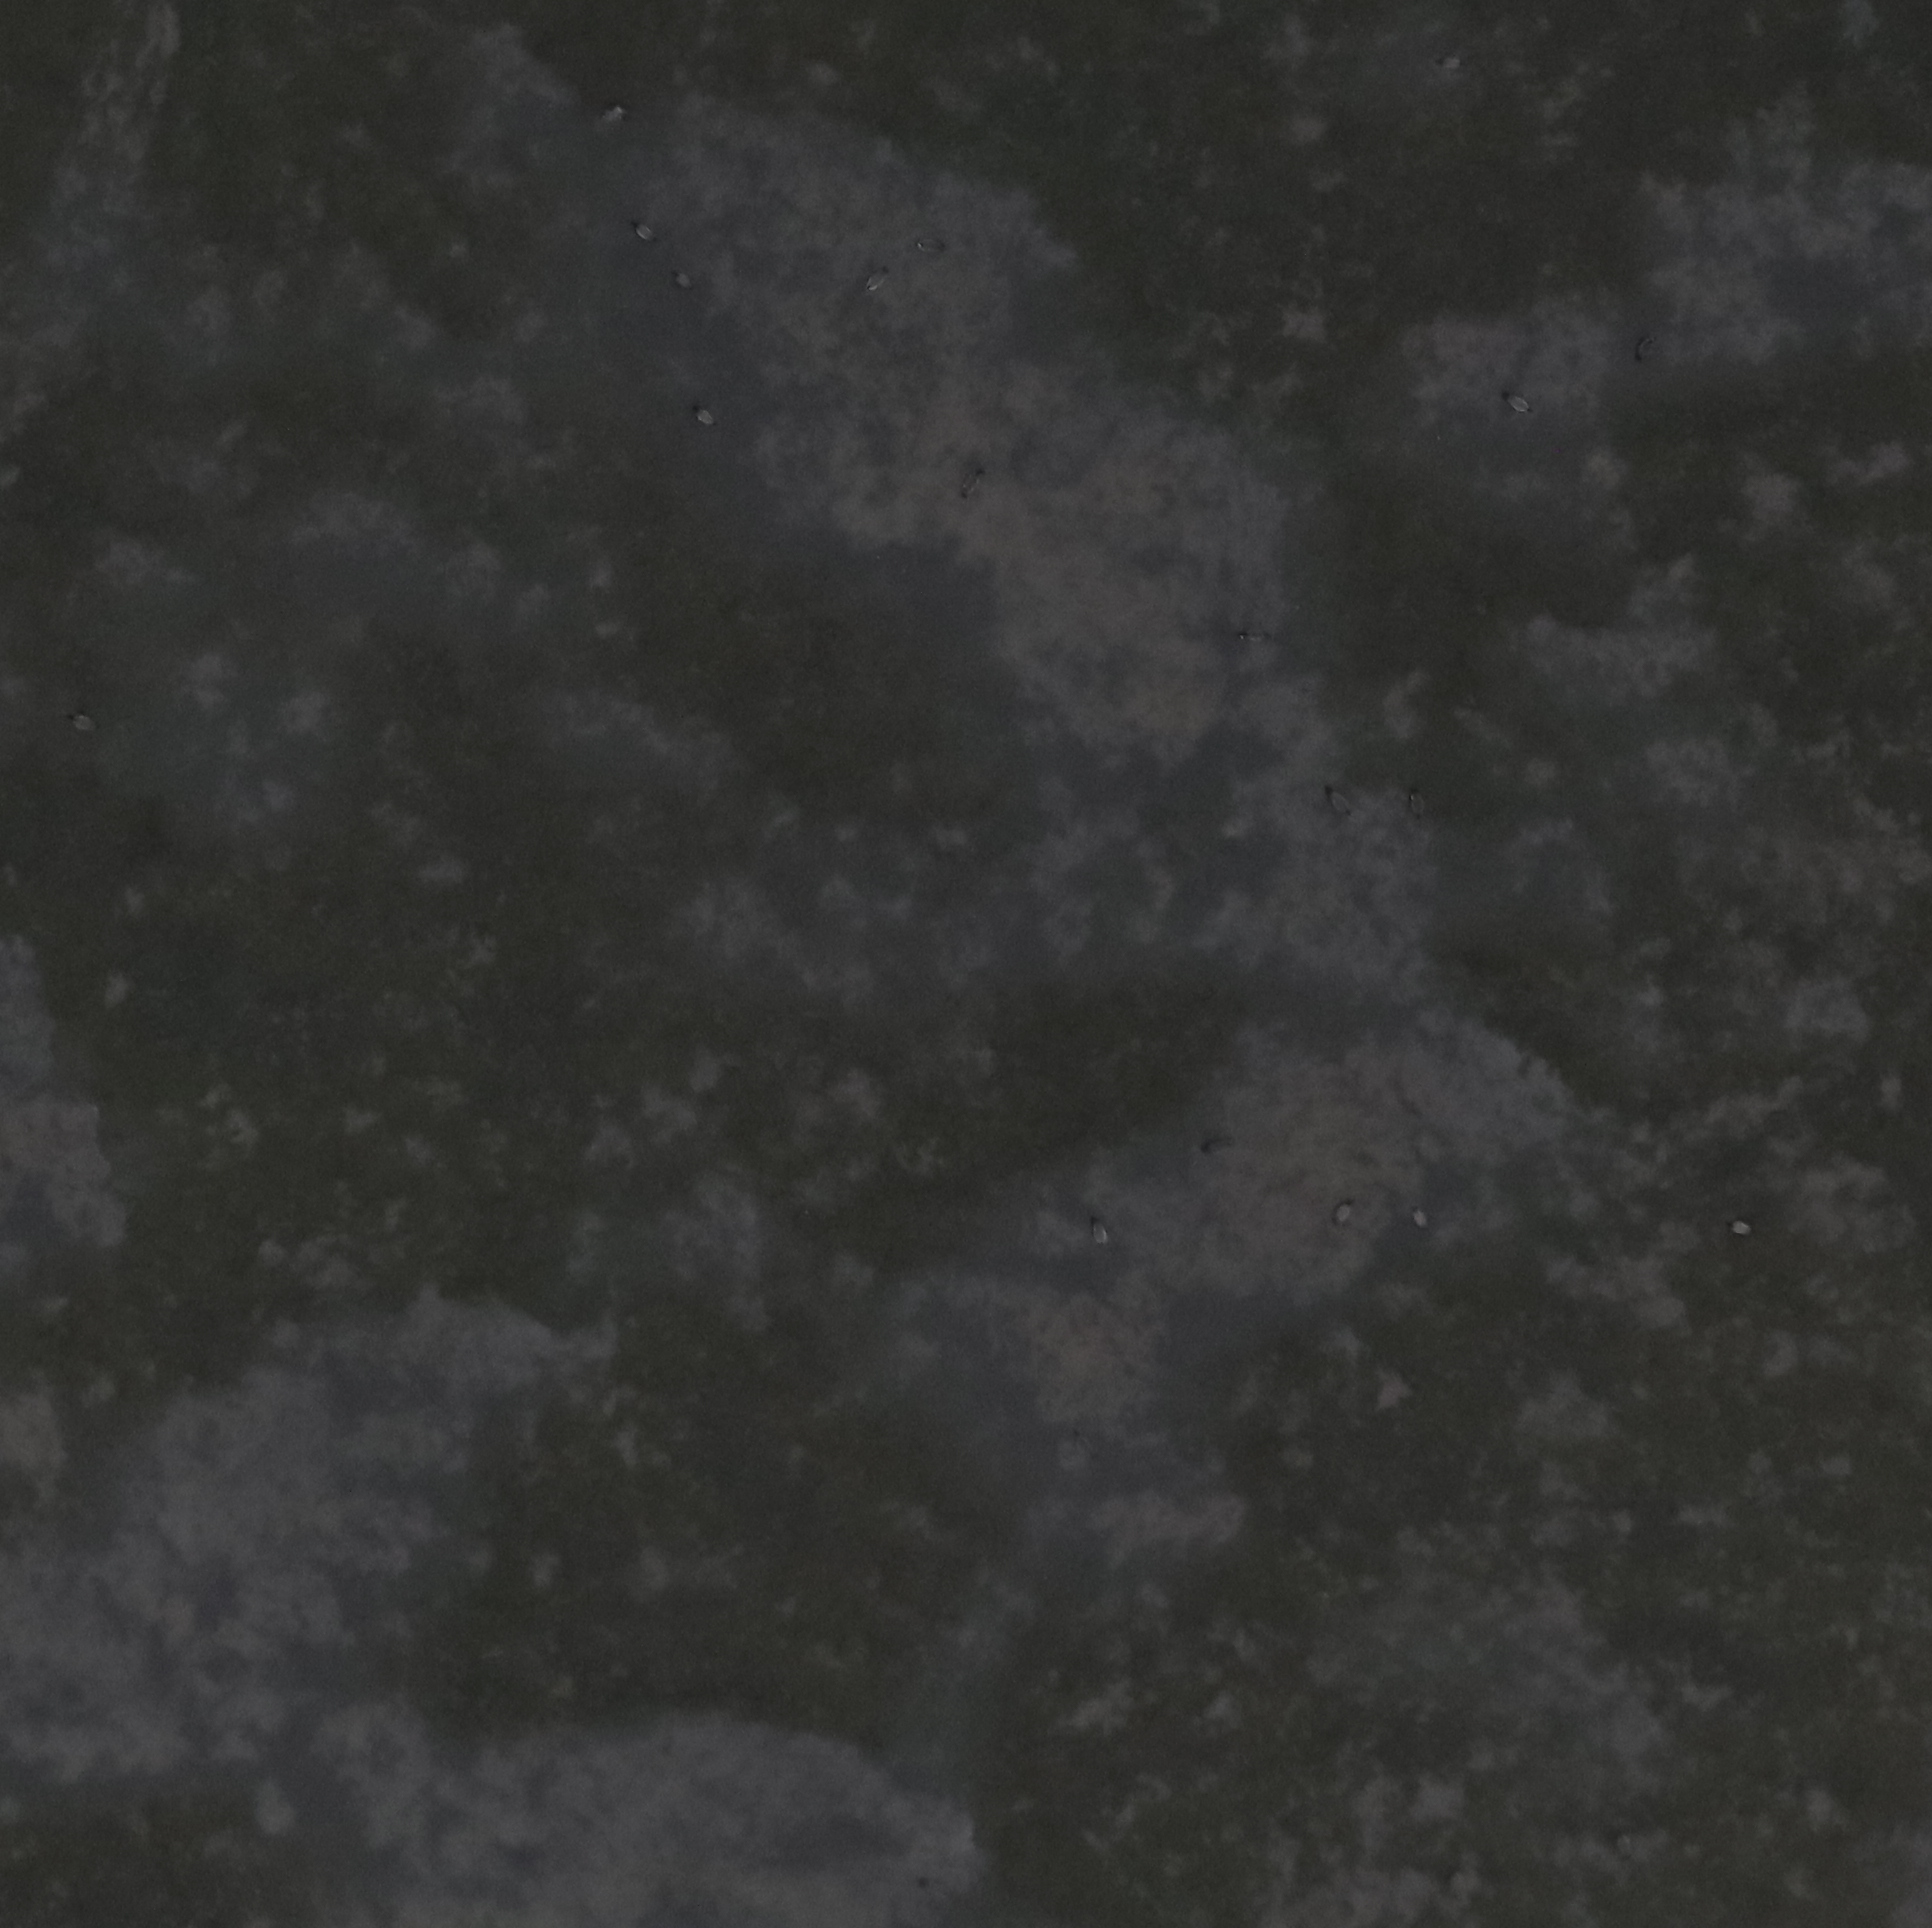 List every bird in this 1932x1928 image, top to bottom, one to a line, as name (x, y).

Canada goose (1449, 56)
Canada goose (608, 126)
Canada goose (641, 230)
Canada goose (939, 246)
Canada goose (874, 277)
Canada goose (685, 284)
Canada goose (1644, 343)
Canada goose (1519, 405)
Canada goose (706, 415)
Canada goose (973, 482)
Canada goose (1260, 634)
Canada goose (88, 710)
Canada goose (1342, 802)
Canada goose (1420, 804)
Canada goose (1224, 1145)
Canada goose (1342, 1208)
Canada goose (1426, 1212)
Canada goose (1741, 1229)
Canada goose (1100, 1234)
Canada goose (1085, 1442)
Canada goose (1615, 1848)